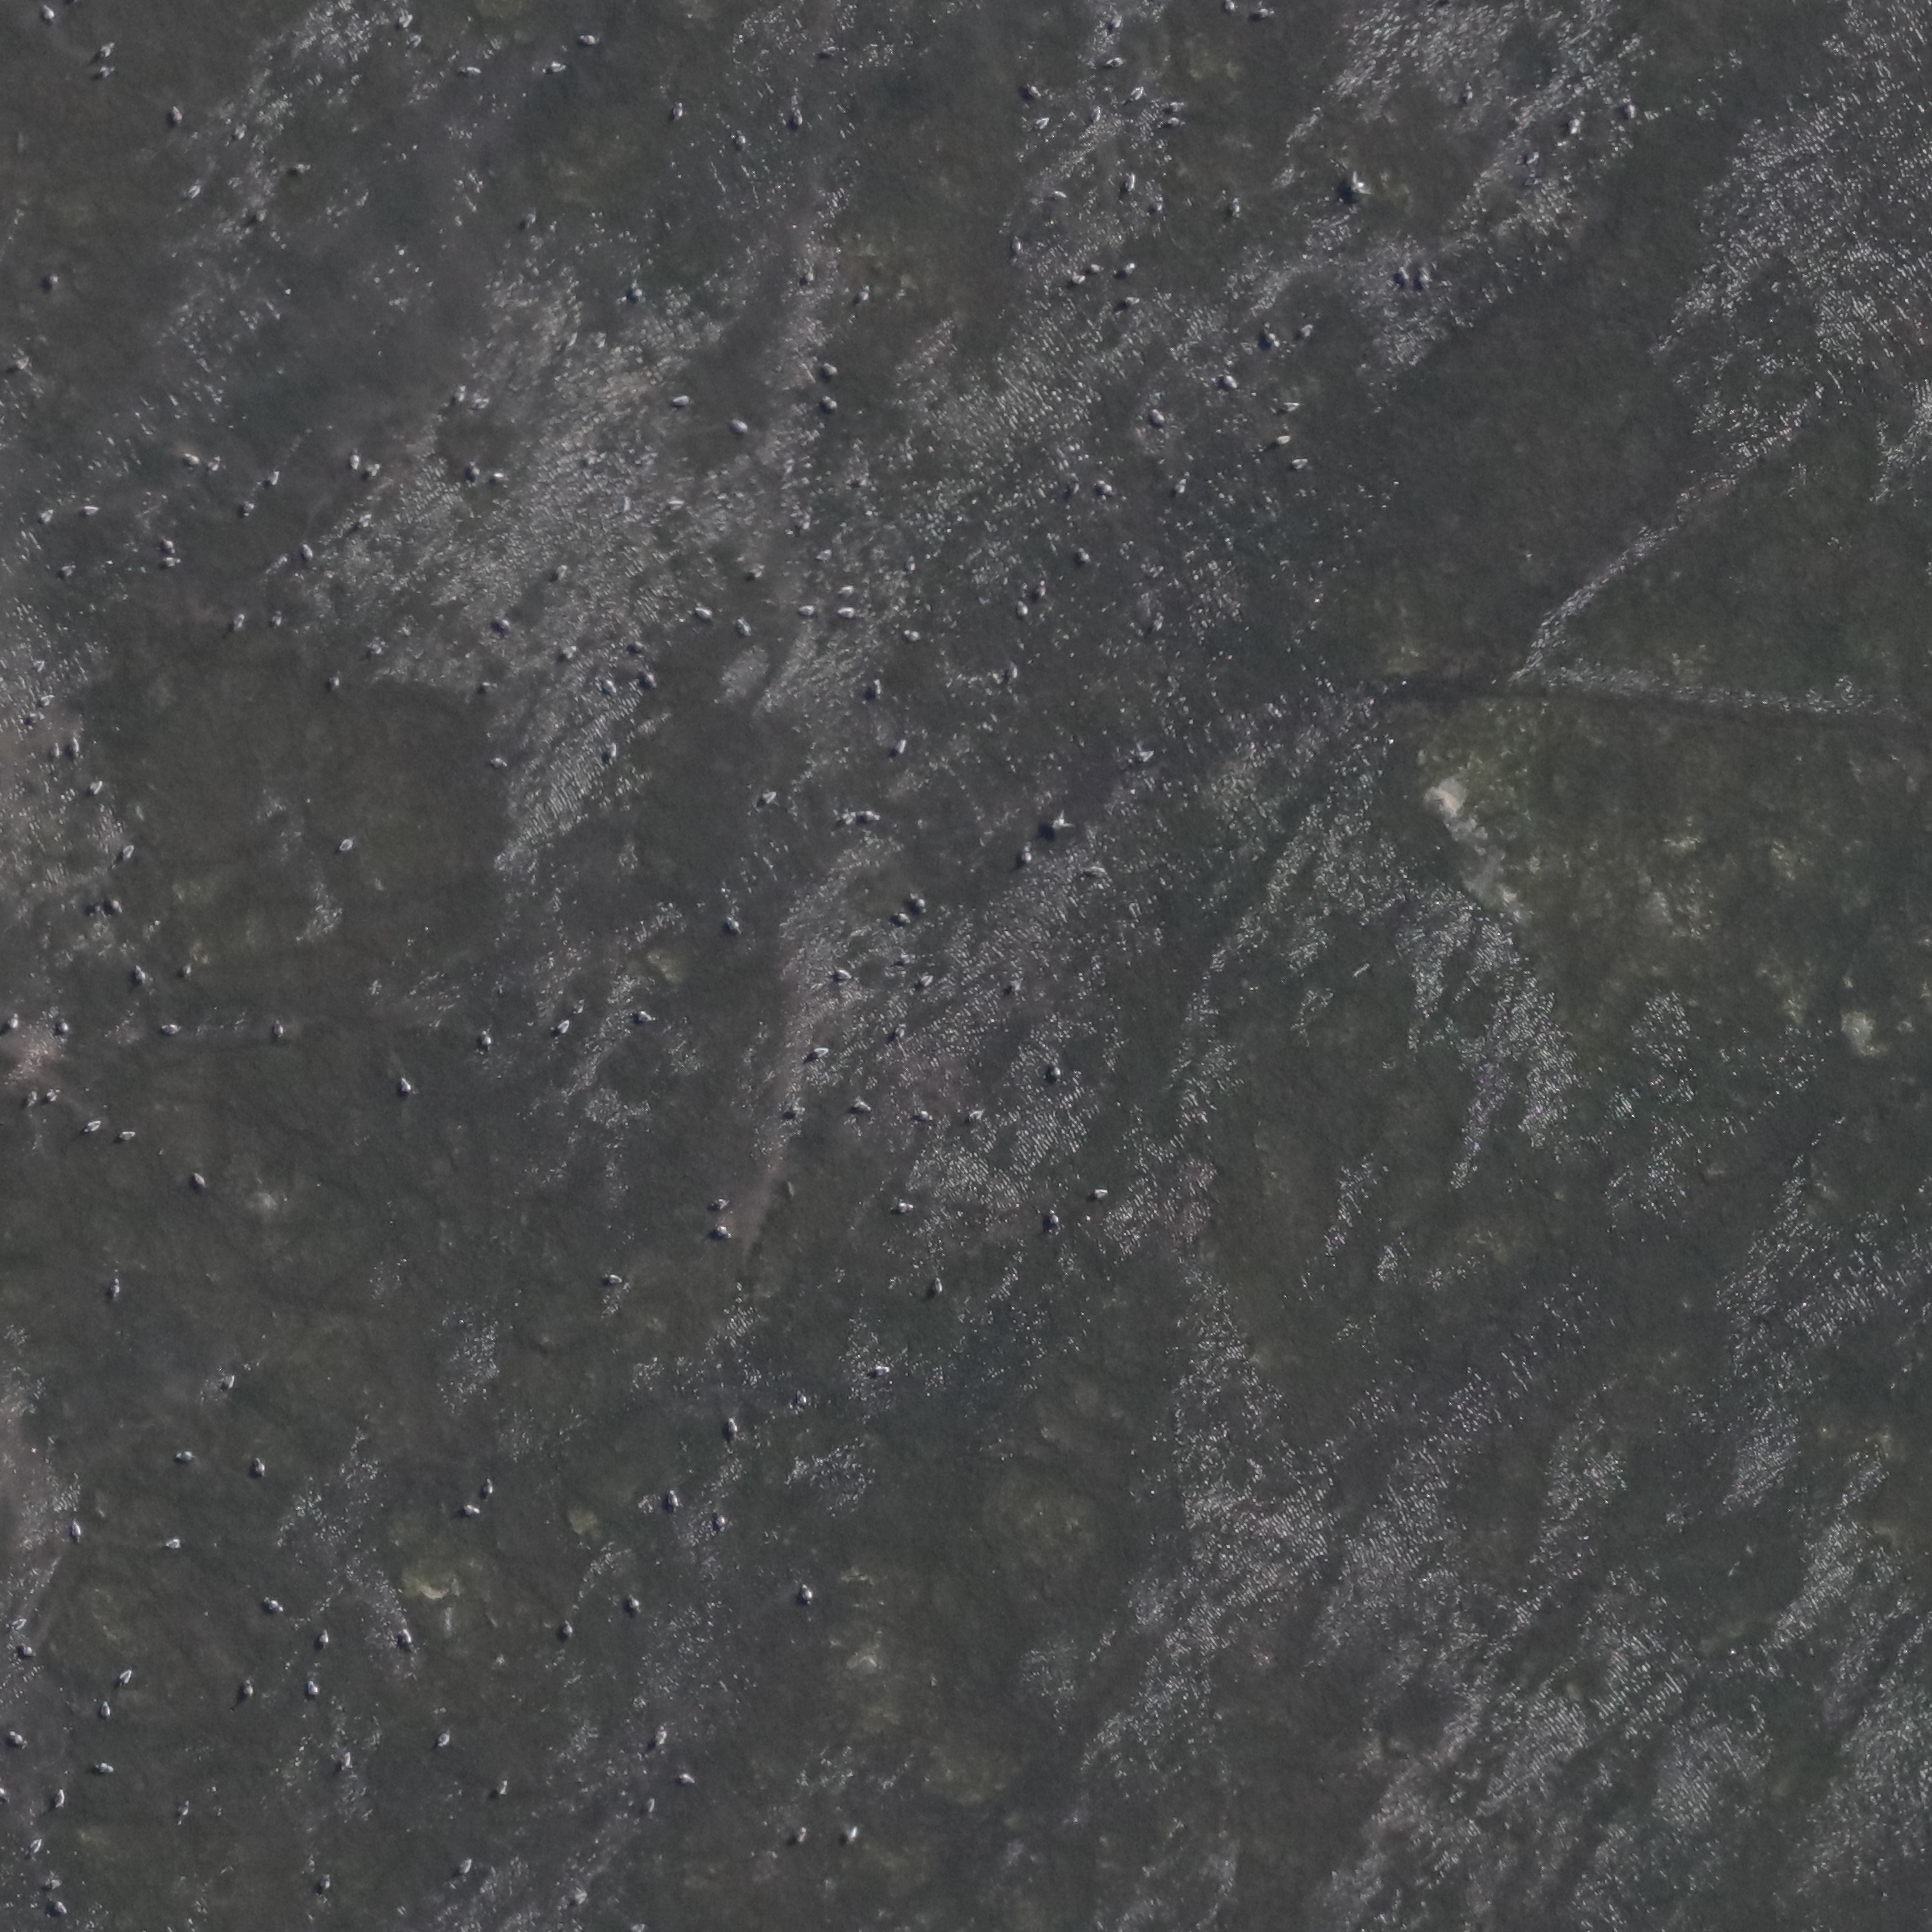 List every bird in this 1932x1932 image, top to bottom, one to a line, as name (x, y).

brant (1233, 1)
brant (53, 12)
brant (409, 13)
brant (1270, 13)
brant (1114, 20)
brant (108, 43)
brant (592, 43)
brant (416, 47)
brant (829, 48)
brant (1117, 61)
brant (111, 67)
brant (469, 67)
brant (557, 73)
brant (1142, 91)
brant (1472, 93)
brant (1039, 97)
brant (1635, 107)
brant (1099, 111)
brant (1179, 111)
brant (174, 118)
brant (690, 118)
brant (1043, 123)
brant (244, 124)
brant (799, 125)
brant (1574, 128)
brant (1179, 129)
brant (740, 149)
brant (1532, 158)
brant (298, 164)
brant (1362, 178)
brant (1126, 179)
brant (200, 183)
brant (1061, 190)
brant (1161, 195)
brant (1241, 203)
brant (521, 223)
brant (1023, 239)
brant (1098, 270)
brant (804, 271)
brant (1408, 274)
brant (1431, 274)
brant (1080, 275)
brant (1141, 275)
brant (57, 285)
brant (635, 290)
brant (866, 296)
brant (1131, 305)
brant (1307, 334)
brant (1274, 347)
brant (24, 364)
brant (834, 372)
brant (1230, 387)
brant (451, 391)
brant (679, 400)
brant (1289, 404)
brant (831, 409)
brant (486, 410)
brant (1158, 418)
brant (742, 431)
brant (1280, 439)
brant (350, 453)
brant (191, 460)
brant (215, 460)
brant (476, 470)
brant (1309, 470)
brant (377, 471)
brant (502, 474)
brant (869, 478)
brant (271, 489)
brant (1182, 489)
brant (1070, 490)
brant (672, 499)
brant (1098, 502)
brant (93, 508)
brant (244, 508)
brant (50, 513)
brant (363, 520)
brant (803, 524)
brant (166, 549)
brant (827, 558)
brant (322, 559)
brant (1082, 561)
brant (78, 564)
brant (908, 566)
brant (169, 569)
brant (565, 569)
brant (755, 572)
brant (1039, 584)
brant (850, 595)
brant (813, 607)
brant (1013, 612)
brant (695, 614)
brant (274, 618)
brant (852, 618)
brant (734, 620)
brant (500, 621)
brant (1176, 623)
brant (234, 624)
brant (911, 639)
brant (637, 649)
brant (374, 650)
brant (47, 660)
brant (566, 661)
brant (1012, 671)
brant (334, 680)
brant (647, 683)
brant (608, 686)
brant (495, 688)
brant (881, 688)
brant (49, 701)
brant (35, 714)
brant (57, 743)
brant (79, 745)
brant (903, 745)
brant (618, 747)
brant (1144, 759)
brant (504, 761)
brant (103, 787)
brant (773, 797)
brant (858, 815)
brant (873, 819)
brant (1059, 829)
brant (344, 846)
brant (1031, 851)
brant (128, 854)
brant (1105, 876)
brant (125, 904)
brant (929, 904)
brant (93, 910)
brant (910, 922)
brant (736, 924)
brant (900, 958)
brant (145, 967)
brant (190, 968)
brant (855, 974)
brant (926, 980)
brant (1013, 988)
brant (581, 1011)
brant (644, 1017)
brant (23, 1018)
brant (174, 1023)
brant (564, 1028)
brant (68, 1029)
brant (289, 1029)
brant (899, 1041)
brant (480, 1047)
brant (827, 1055)
brant (1051, 1067)
brant (413, 1084)
brant (53, 1089)
brant (37, 1100)
brant (781, 1107)
brant (860, 1107)
brant (929, 1115)
brant (970, 1115)
brant (91, 1127)
brant (127, 1129)
brant (202, 1175)
brant (1102, 1194)
brant (909, 1207)
brant (722, 1216)
brant (1054, 1220)
brant (718, 1244)
brant (119, 1281)
brant (618, 1283)
brant (944, 1285)
brant (878, 1368)
brant (239, 1384)
brant (807, 1398)
brant (745, 1428)
brant (188, 1453)
brant (261, 1471)
brant (487, 1486)
brant (662, 1499)
brant (475, 1505)
brant (714, 1519)
brant (181, 1531)
brant (78, 1533)
brant (803, 1590)
brant (271, 1600)
brant (626, 1606)
brant (12, 1618)
brant (570, 1629)
brant (411, 1637)
brant (333, 1638)
brant (26, 1648)
brant (128, 1675)
brant (246, 1682)
brant (322, 1694)
brant (107, 1708)
brant (656, 1732)
brant (442, 1736)
brant (19, 1740)
brant (342, 1762)
brant (110, 1768)
brant (695, 1780)
brant (505, 1790)
brant (56, 1798)
brant (2, 1802)
brant (637, 1805)
brant (188, 1820)
brant (849, 1834)
brant (799, 1840)
brant (33, 1851)
brant (467, 1869)
brant (56, 1882)
brant (329, 1886)
brant (583, 1895)
brant (61, 1912)
brant (637, 1927)